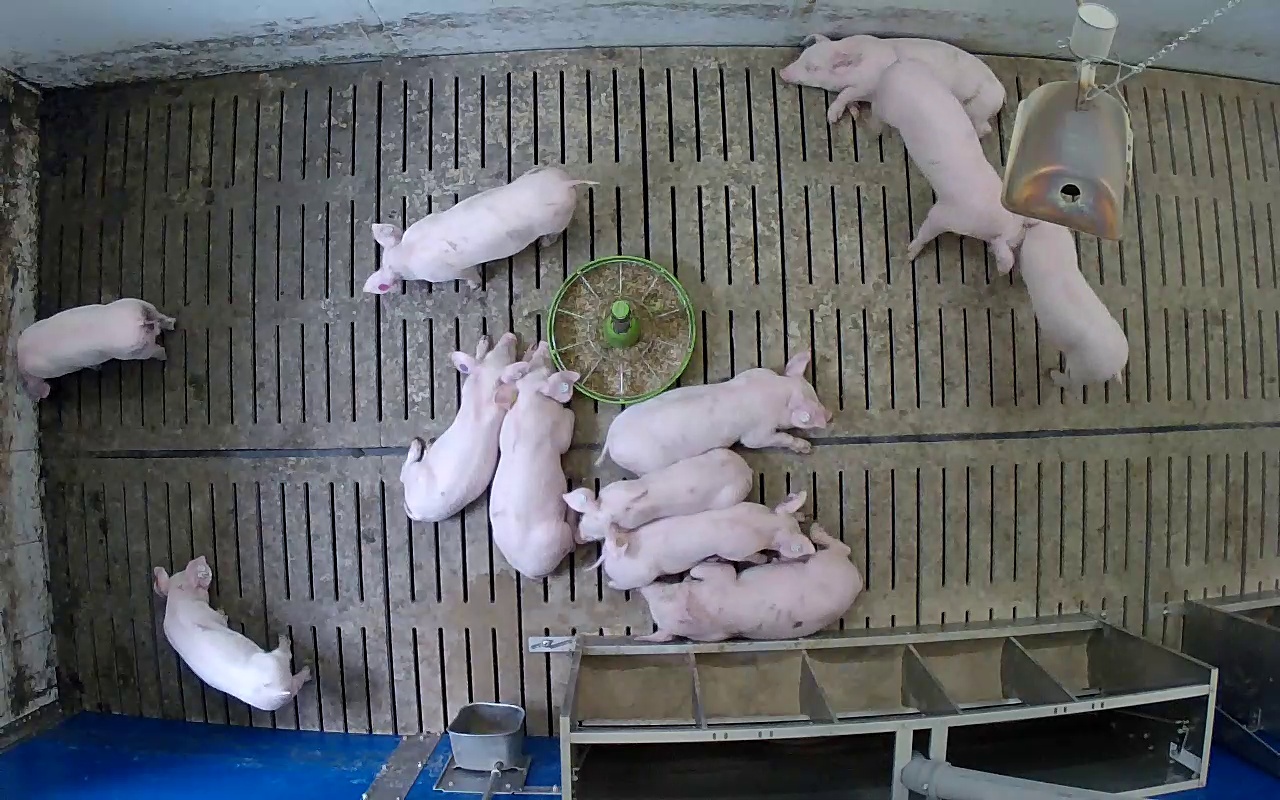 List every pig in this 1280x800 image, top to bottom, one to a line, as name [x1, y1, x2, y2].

pig [775, 34, 1008, 138]
pig [870, 44, 1044, 276]
pig [361, 165, 602, 297]
pig [1022, 215, 1130, 390]
pig [19, 298, 177, 402]
pig [400, 333, 531, 523]
pig [490, 342, 579, 581]
pig [591, 348, 832, 476]
pig [561, 448, 756, 560]
pig [582, 490, 818, 591]
pig [634, 523, 865, 644]
pig [154, 556, 310, 712]